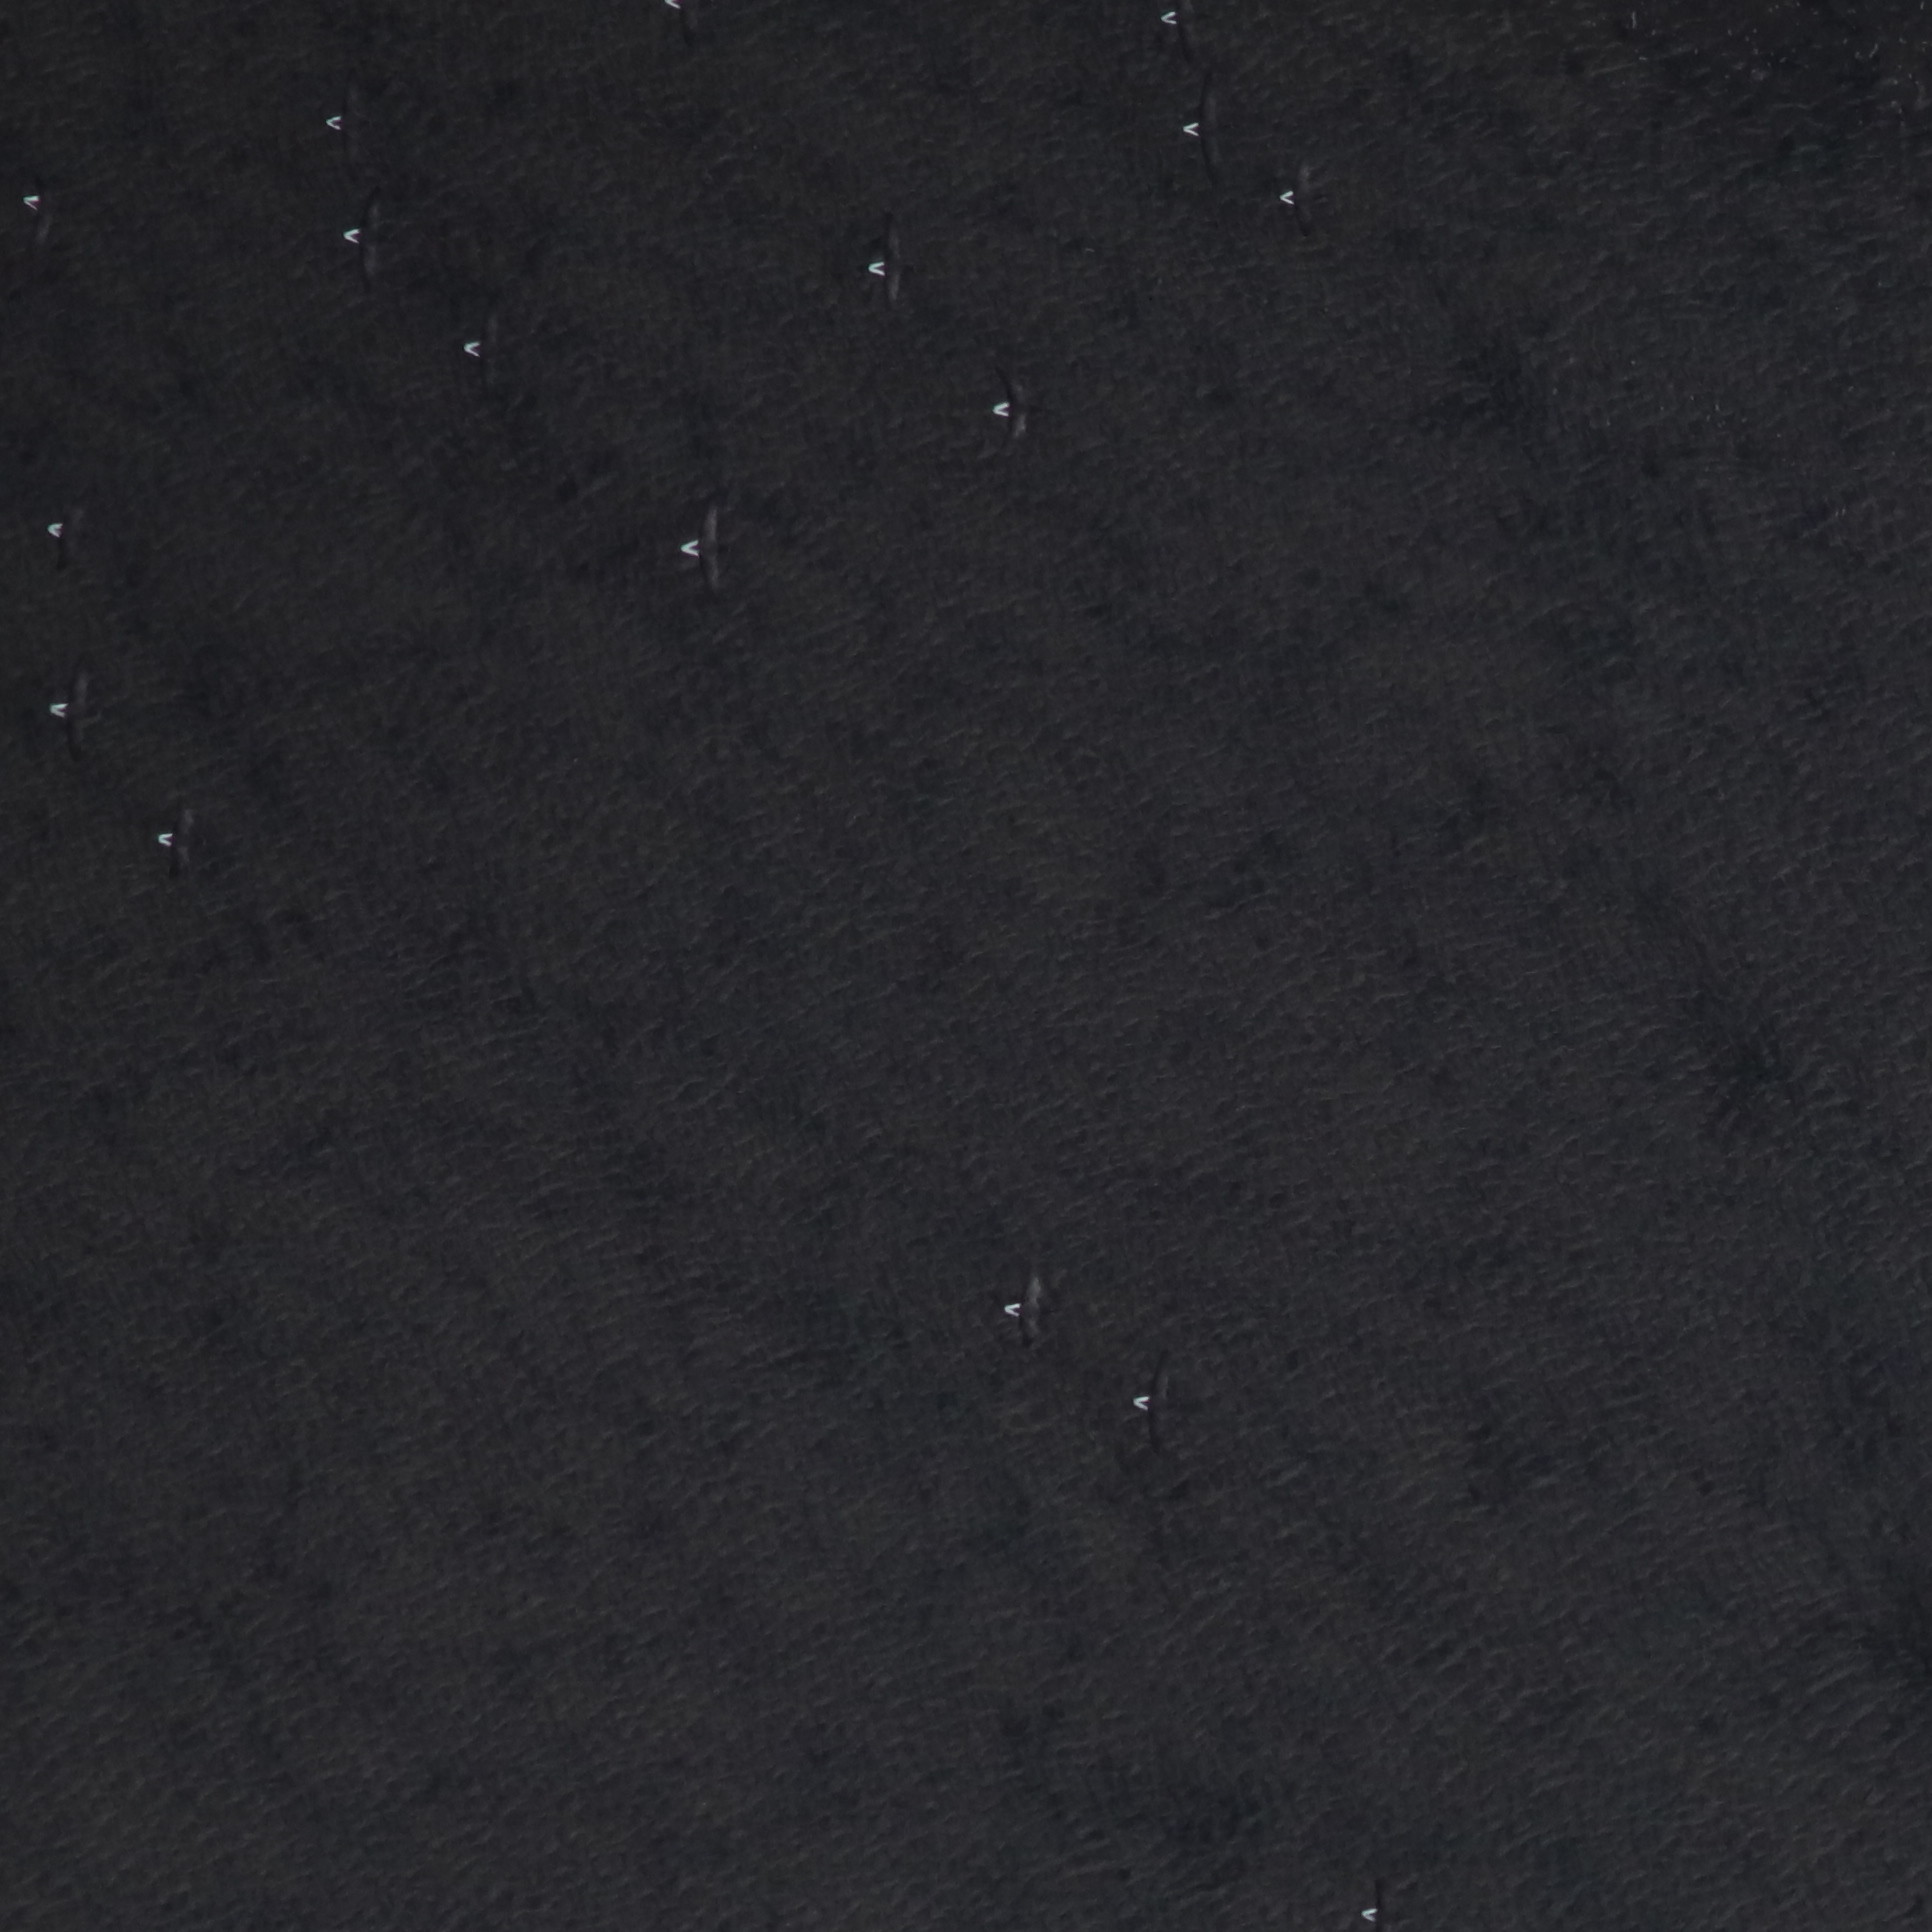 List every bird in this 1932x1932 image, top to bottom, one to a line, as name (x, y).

brant (1182, 15)
brant (348, 121)
brant (1206, 124)
brant (1303, 197)
brant (47, 206)
brant (370, 234)
brant (887, 261)
brant (488, 349)
brant (1018, 410)
brant (68, 529)
brant (704, 550)
brant (71, 708)
brant (178, 836)
brant (1027, 1312)
brant (1158, 1405)
brant (1385, 1914)